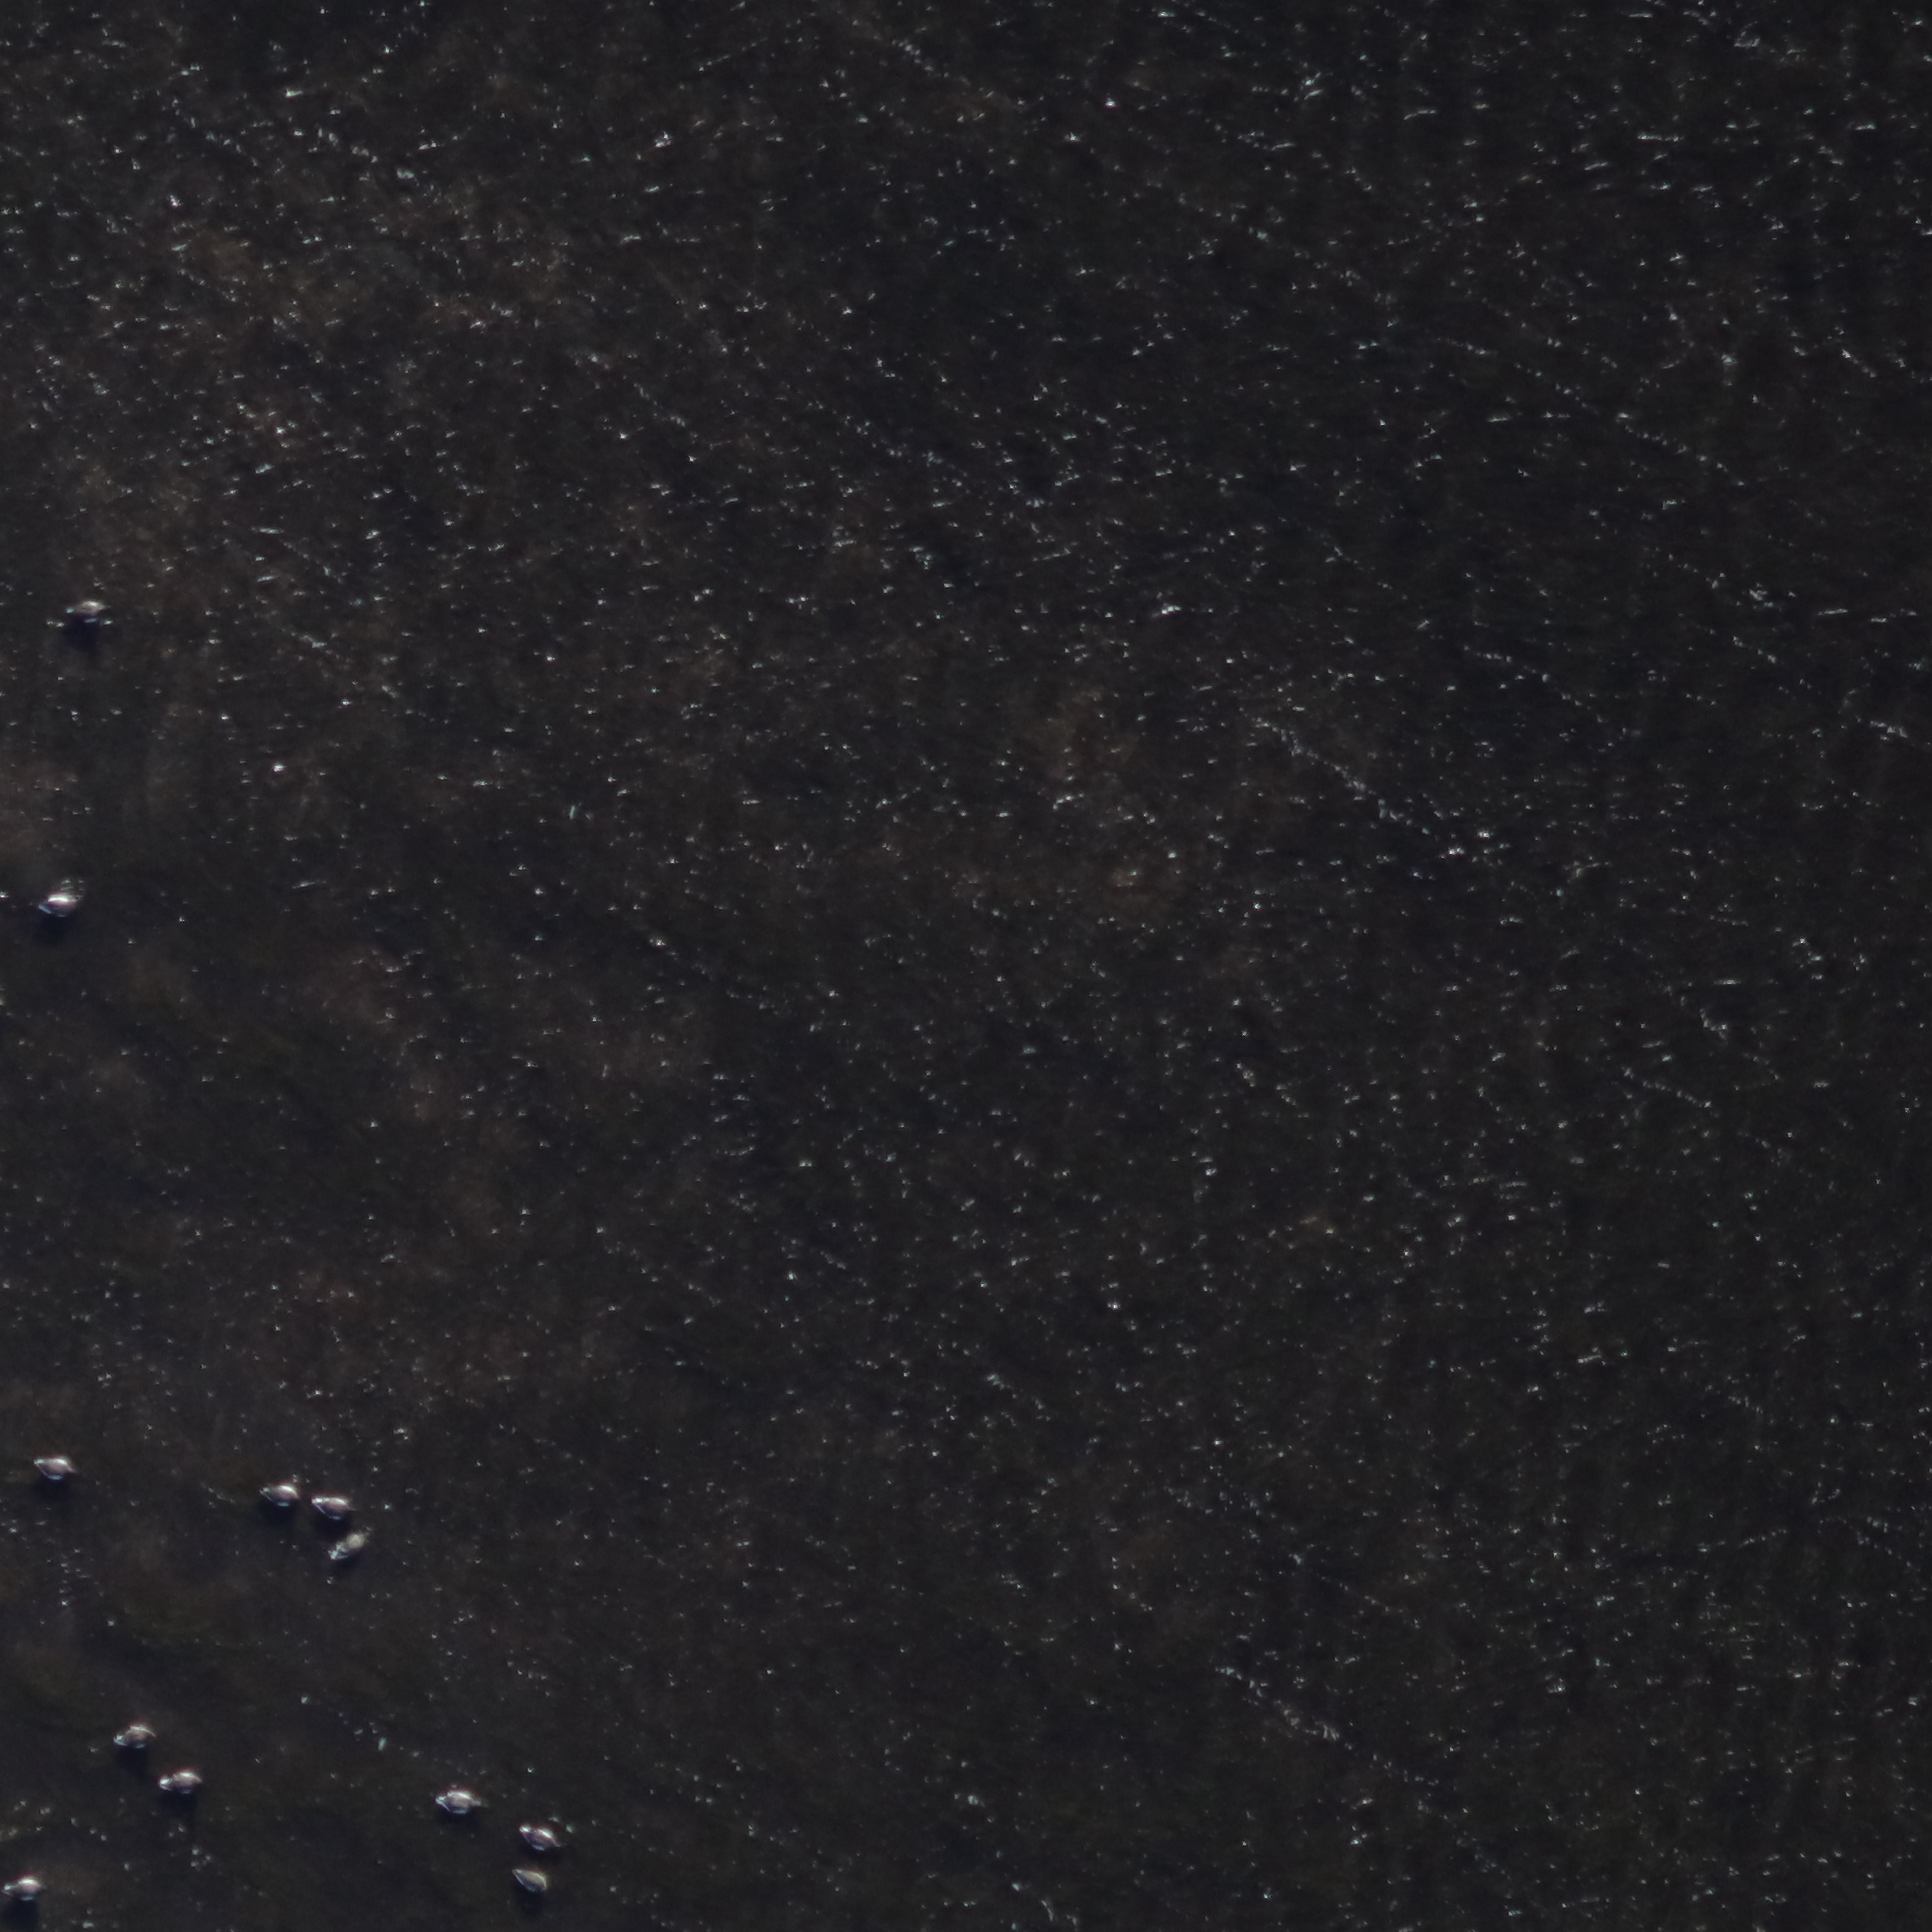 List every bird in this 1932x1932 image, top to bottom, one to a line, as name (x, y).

brant (89, 613)
brant (61, 901)
brant (53, 1469)
brant (283, 1496)
brant (331, 1508)
brant (355, 1545)
brant (135, 1738)
brant (184, 1778)
brant (458, 1802)
brant (540, 1836)
brant (532, 1881)
brant (24, 1890)